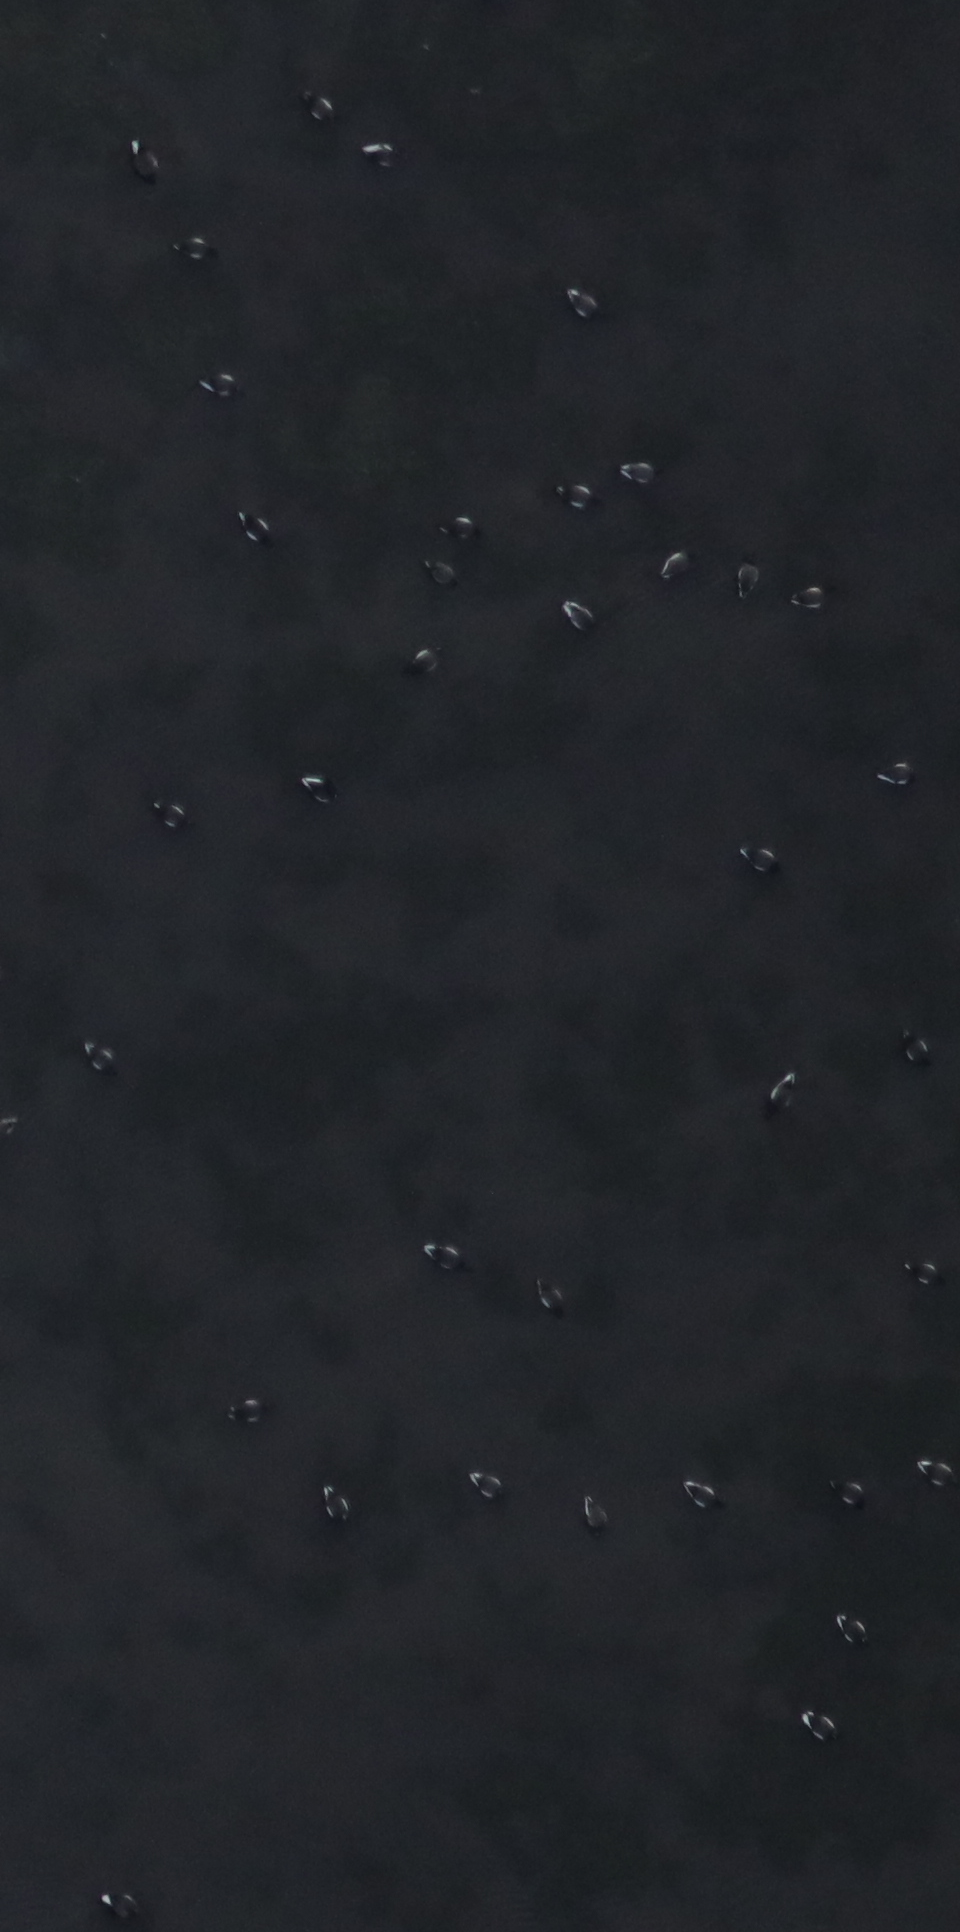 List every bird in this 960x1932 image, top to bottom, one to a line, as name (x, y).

brant (319, 105)
brant (378, 151)
brant (146, 162)
brant (196, 248)
brant (583, 305)
brant (220, 384)
brant (640, 474)
brant (578, 496)
brant (465, 526)
brant (255, 529)
brant (675, 565)
brant (442, 573)
brant (748, 577)
brant (810, 599)
brant (579, 616)
brant (424, 657)
brant (898, 773)
brant (318, 789)
brant (172, 816)
brant (759, 859)
brant (916, 1049)
brant (99, 1057)
brant (782, 1095)
brant (1, 1129)
brant (445, 1256)
brant (928, 1275)
brant (549, 1297)
brant (249, 1410)
brant (940, 1471)
brant (488, 1486)
brant (849, 1493)
brant (702, 1495)
brant (336, 1502)
brant (595, 1514)
brant (852, 1630)
brant (821, 1726)
brant (124, 1904)